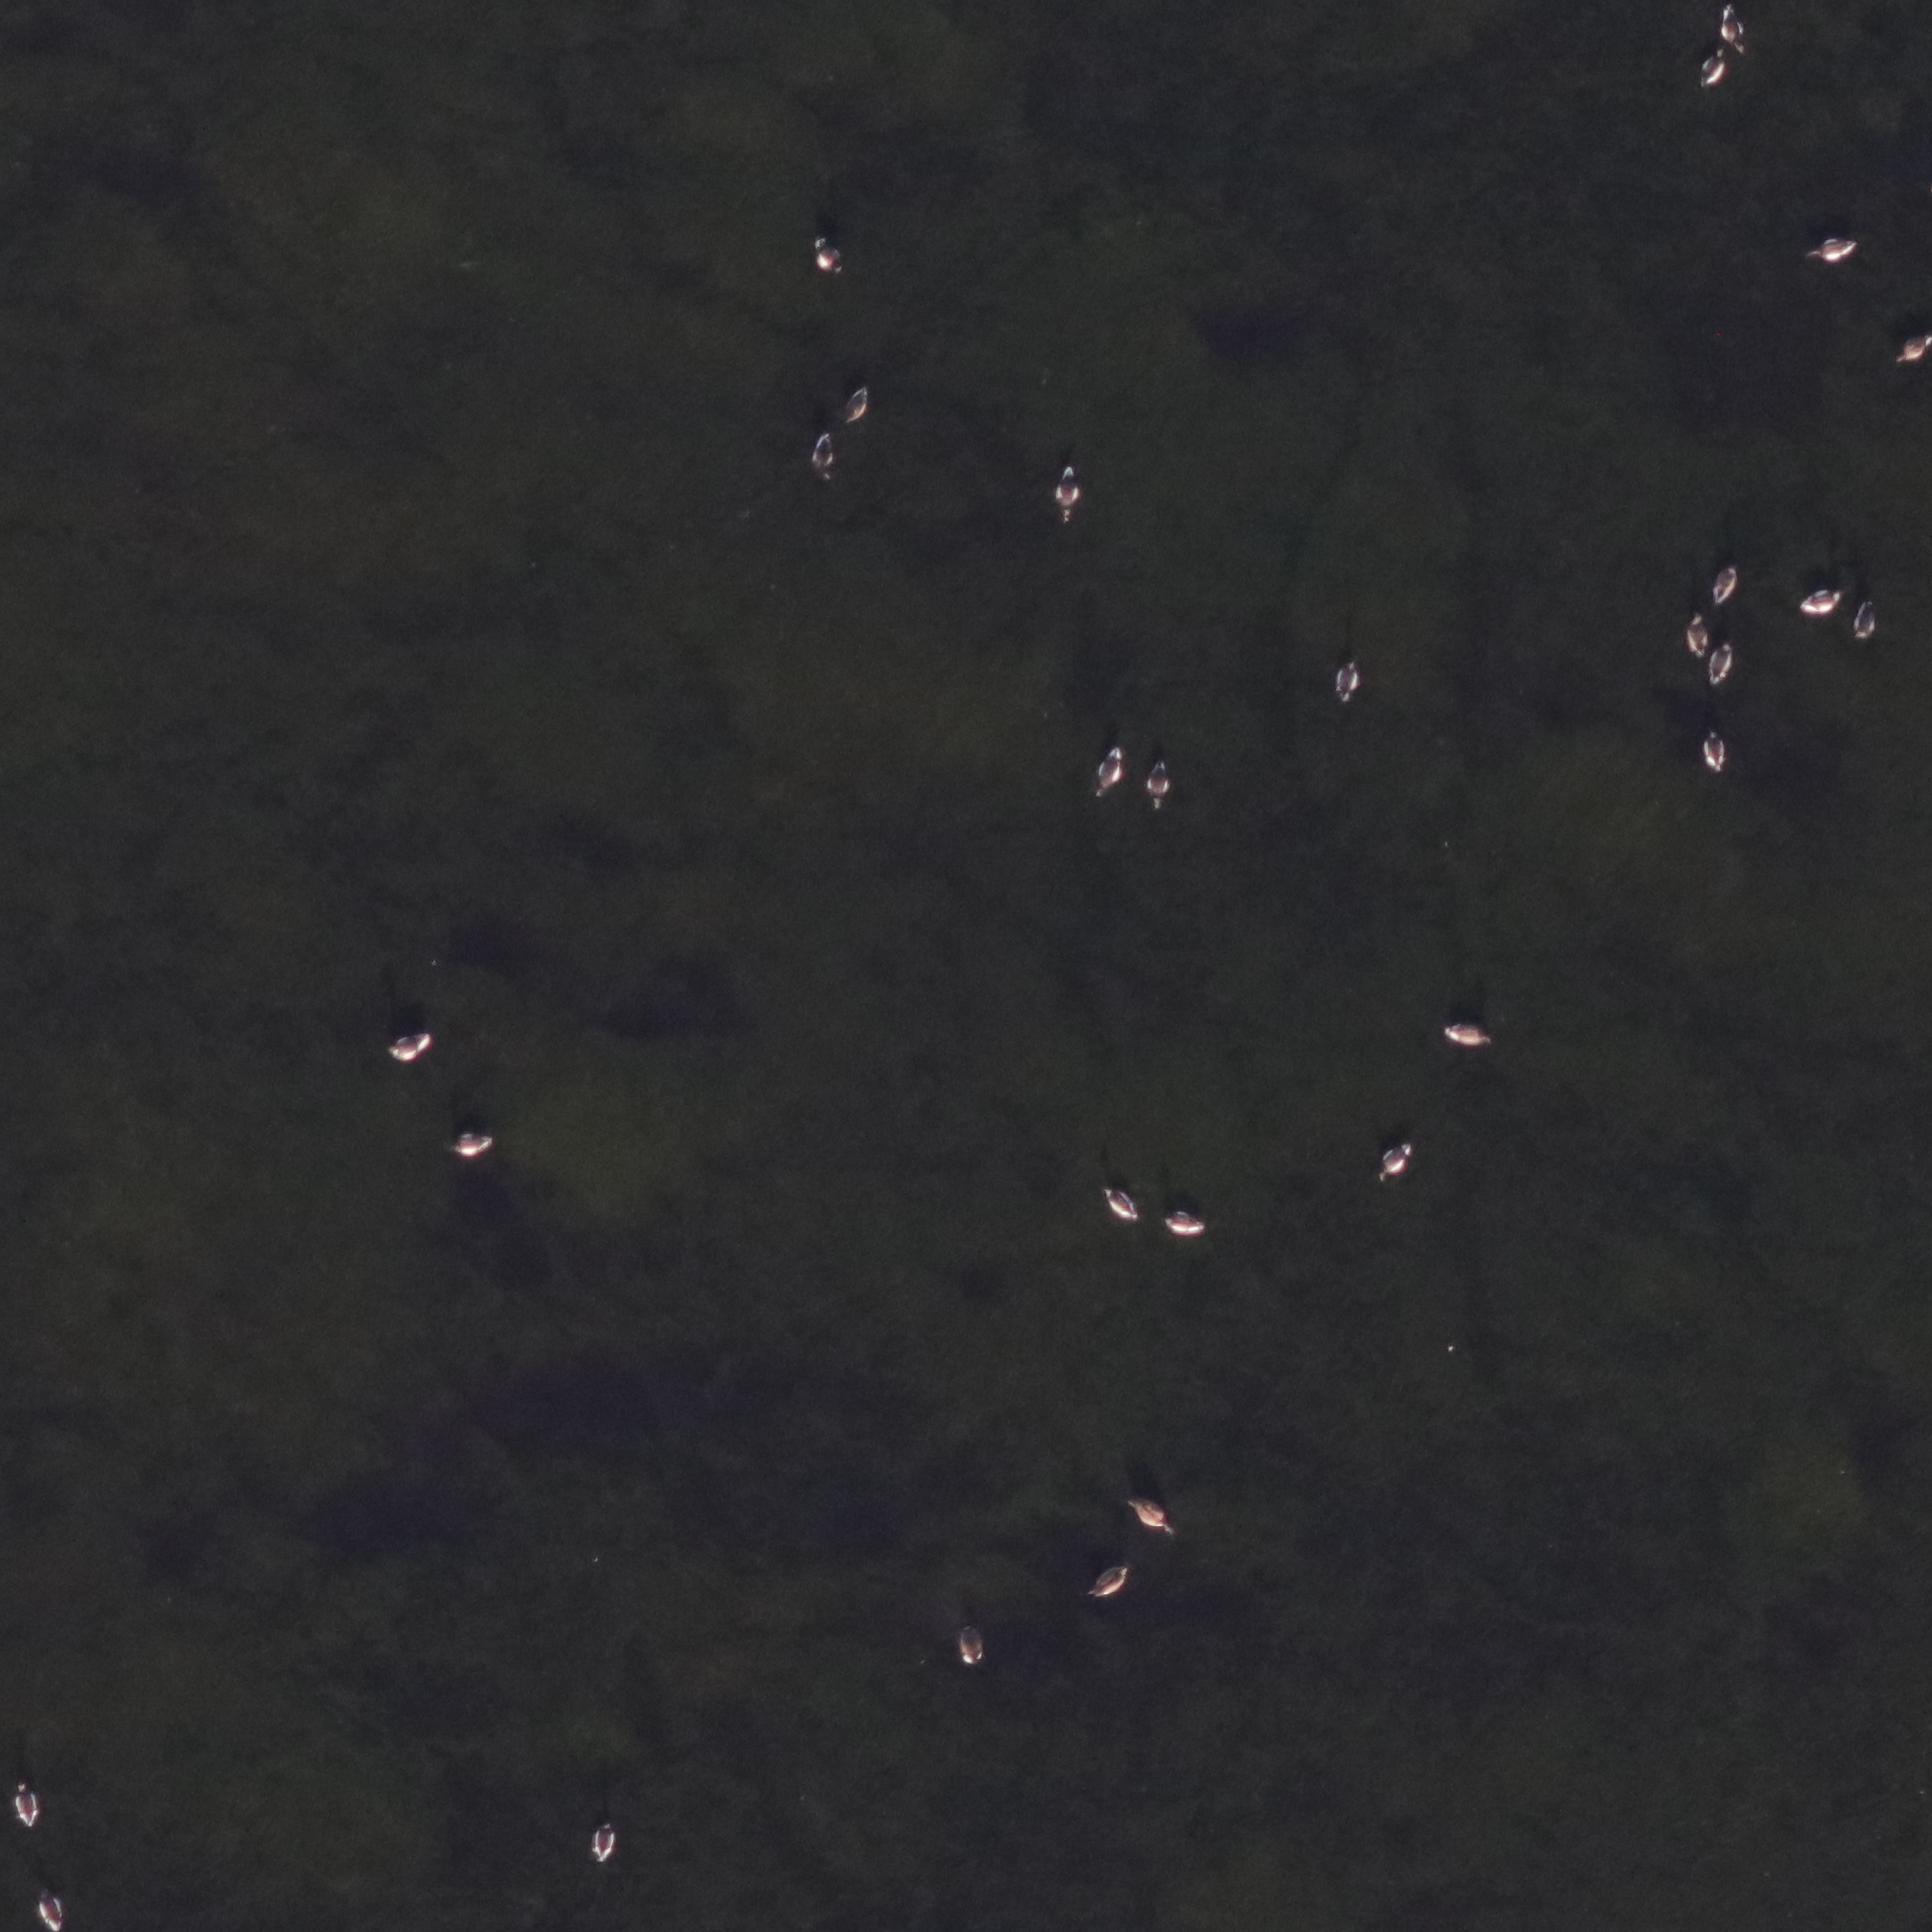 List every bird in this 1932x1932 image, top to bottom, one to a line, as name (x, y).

brant (1731, 27)
brant (1712, 70)
brant (1835, 249)
brant (829, 255)
brant (1915, 345)
brant (856, 407)
brant (824, 457)
brant (1068, 493)
brant (1728, 578)
brant (1823, 600)
brant (1867, 622)
brant (1697, 636)
brant (1721, 663)
brant (1347, 681)
brant (1713, 750)
brant (1108, 771)
brant (1161, 782)
Canada goose (1470, 1035)
brant (408, 1046)
brant (470, 1144)
brant (1394, 1159)
brant (1124, 1204)
brant (1185, 1221)
Canada goose (1151, 1511)
Canada goose (1107, 1582)
brant (972, 1645)
brant (25, 1807)
brant (604, 1842)
brant (51, 1910)